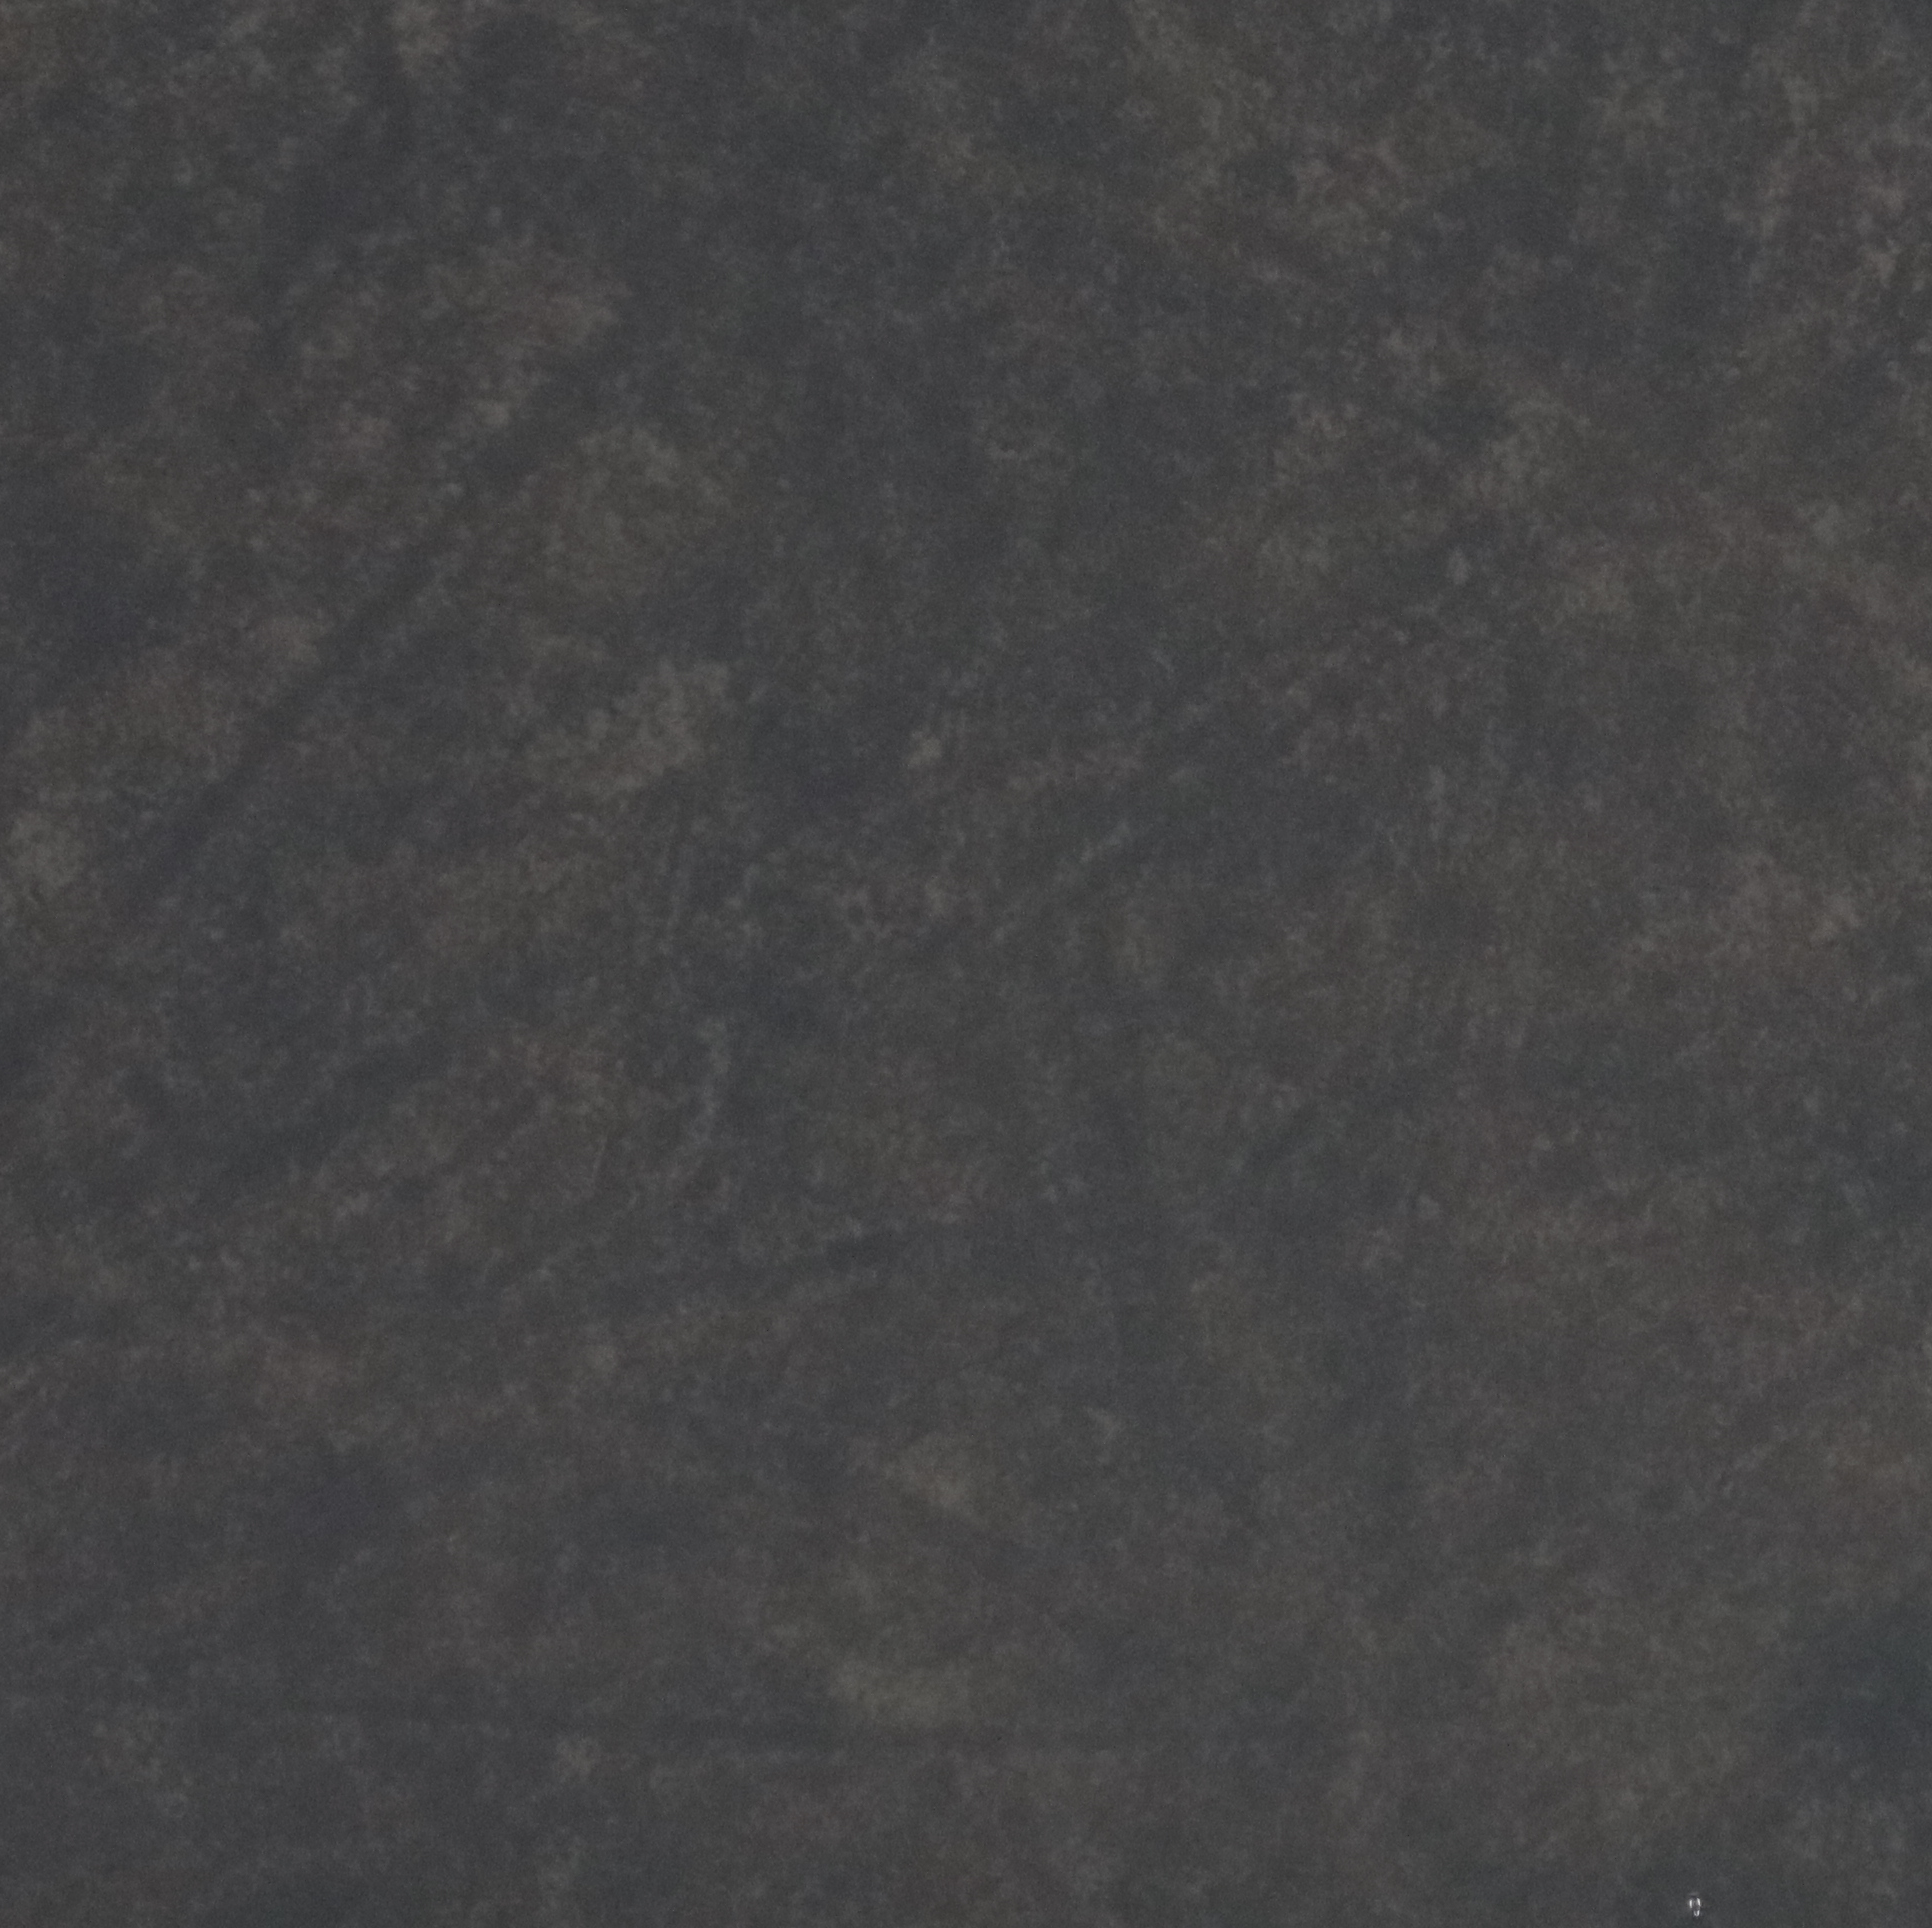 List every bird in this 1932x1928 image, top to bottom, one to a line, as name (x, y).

brant (1695, 1904)